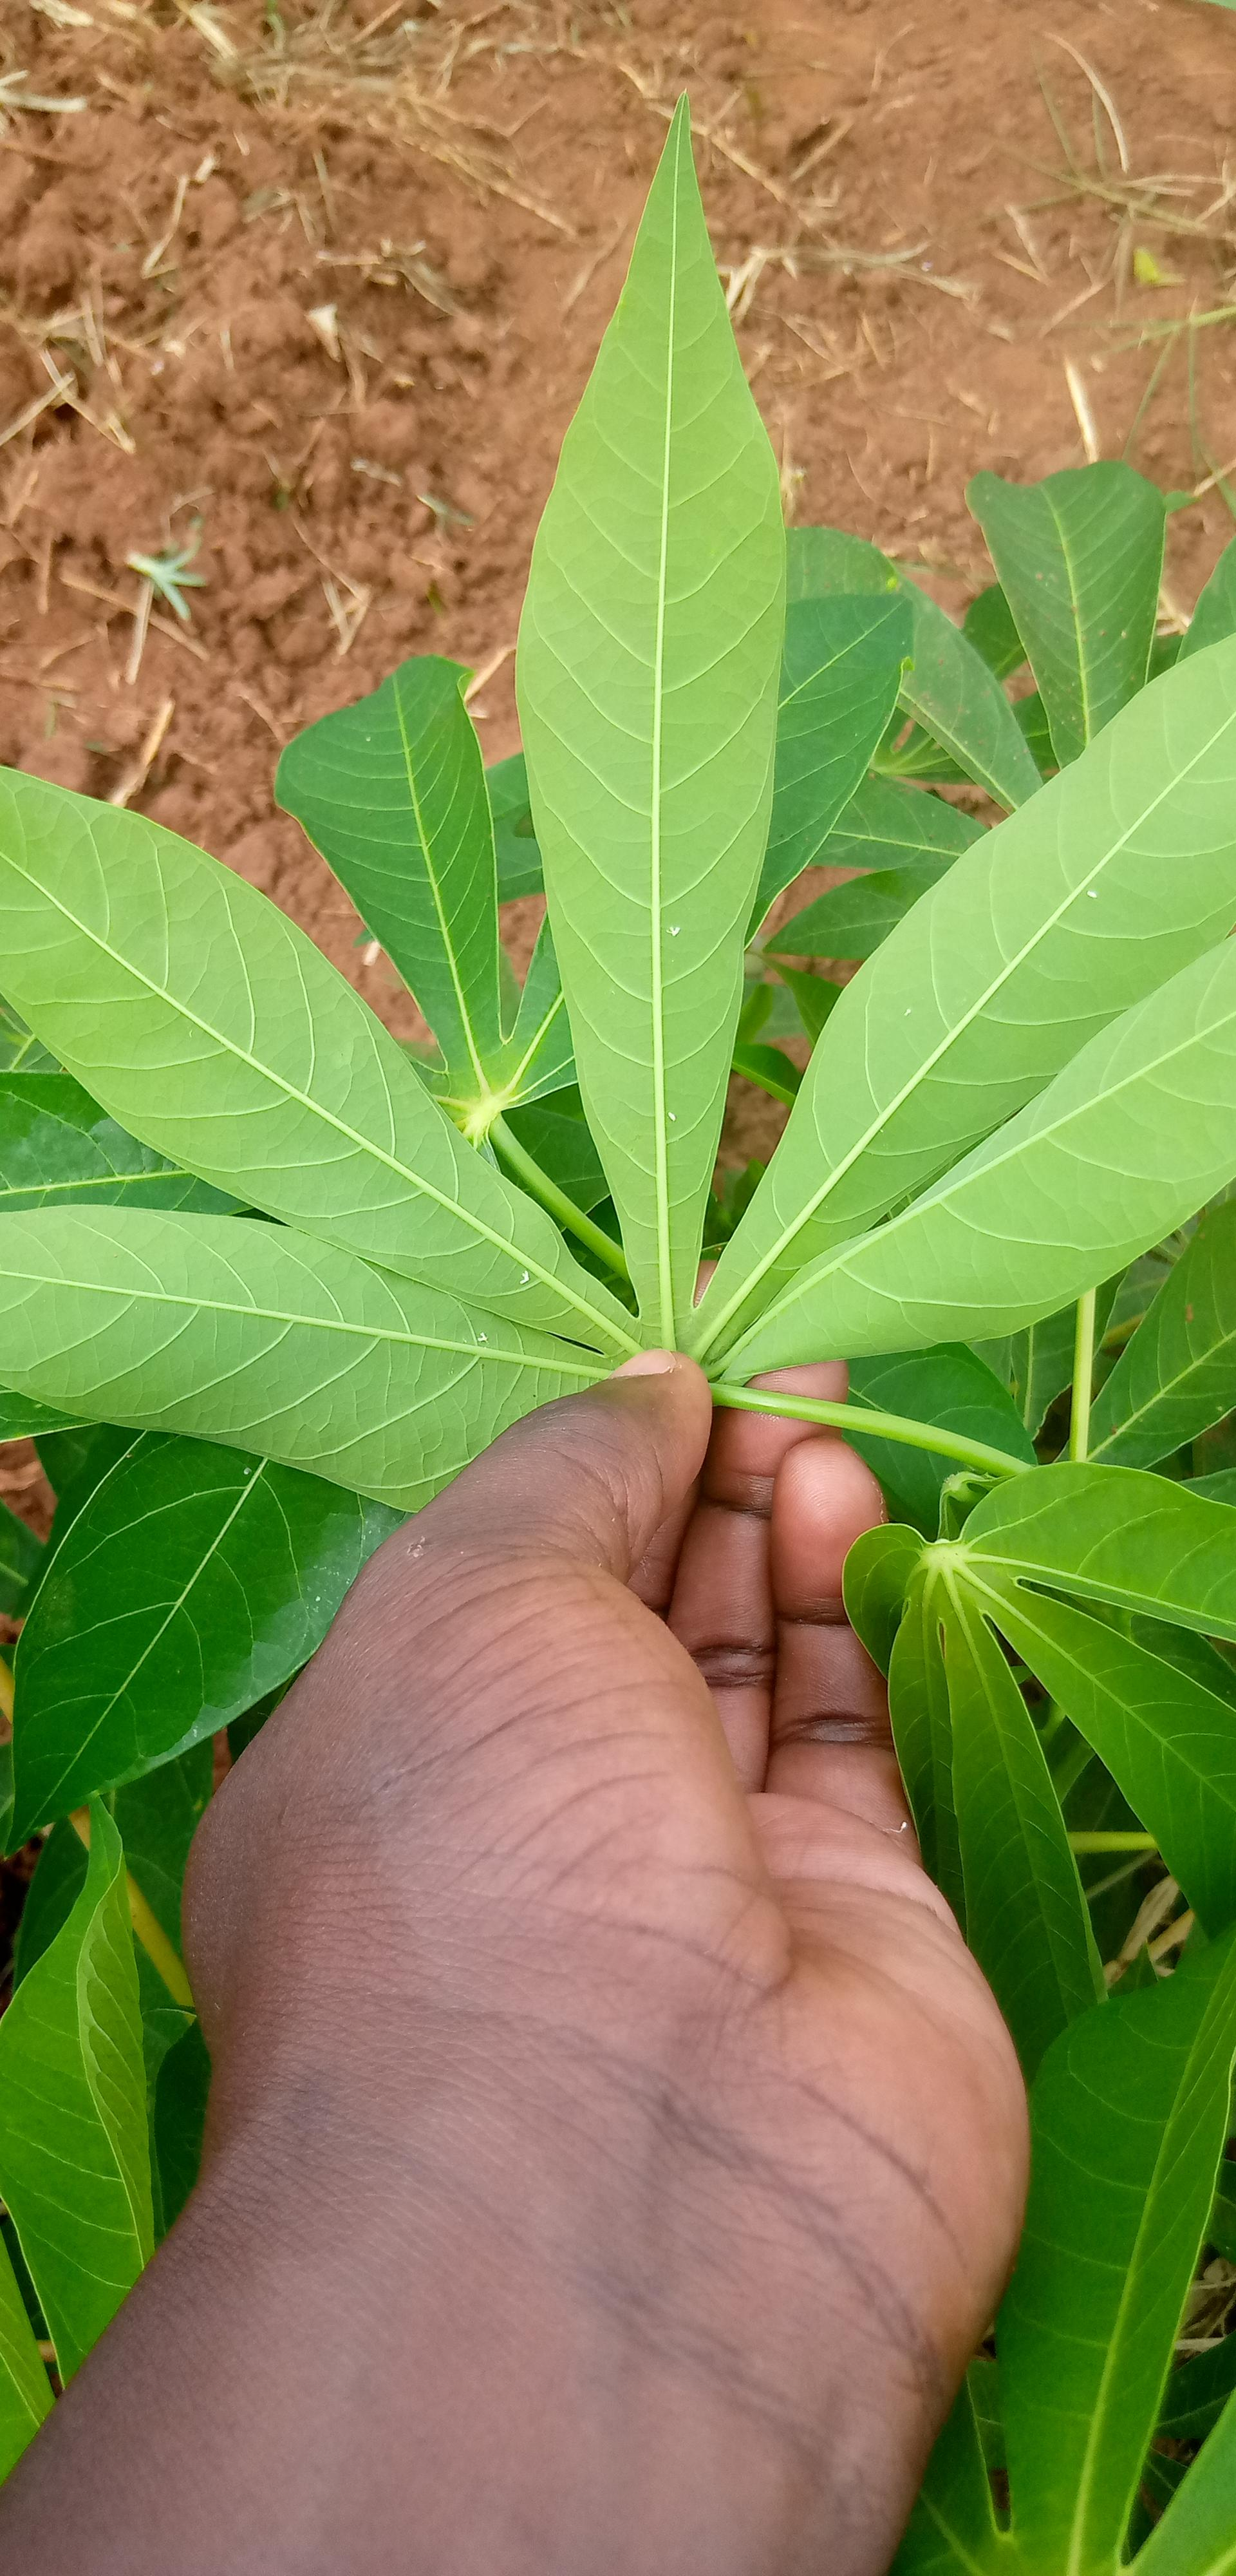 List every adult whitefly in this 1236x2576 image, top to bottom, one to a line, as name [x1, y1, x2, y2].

whitefly [1085, 889, 1100, 901]
whitefly [664, 923, 683, 938]
whitefly [903, 1007, 912, 1018]
whitefly [666, 1110, 678, 1123]
whitefly [517, 1269, 532, 1285]
whitefly [476, 1329, 490, 1344]
whitefly [241, 1465, 253, 1478]